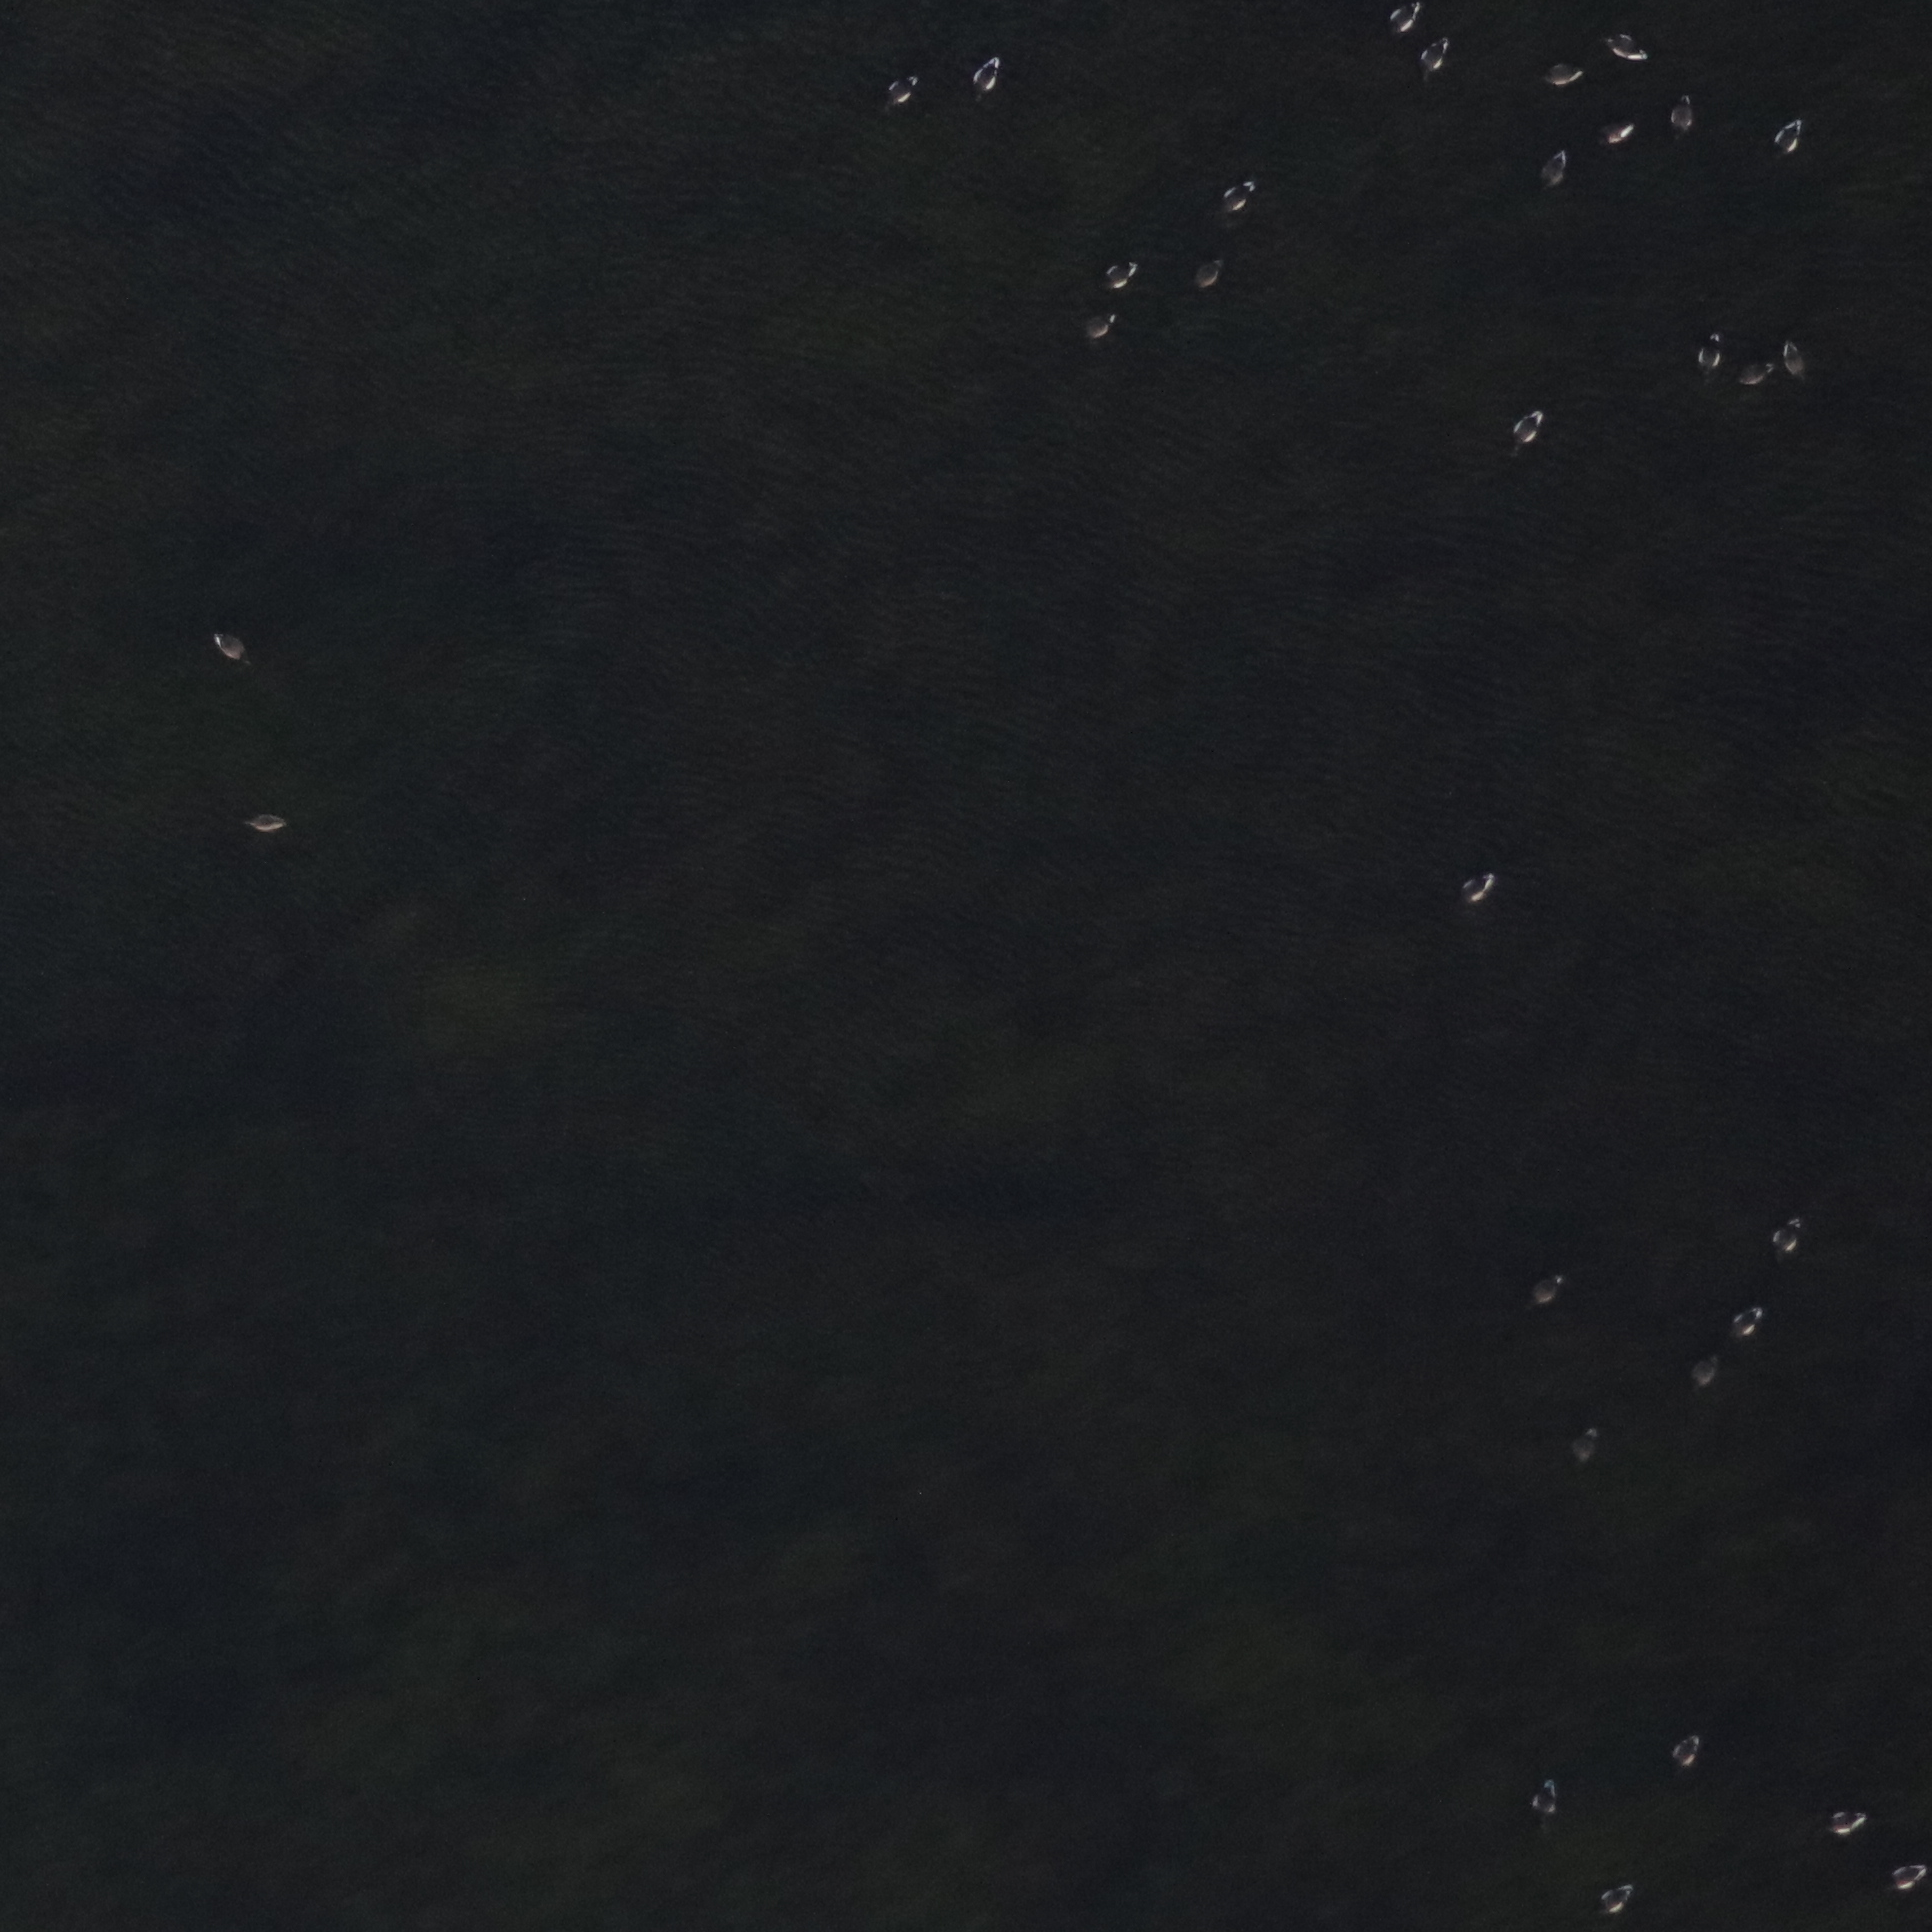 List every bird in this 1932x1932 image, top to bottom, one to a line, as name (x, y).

brant (1403, 19)
brant (1625, 46)
brant (1434, 56)
brant (1561, 74)
brant (986, 76)
brant (899, 92)
brant (1682, 116)
brant (1616, 133)
brant (1788, 138)
brant (1551, 167)
brant (1236, 199)
other bird (1207, 274)
brant (1122, 277)
brant (1098, 327)
brant (1709, 358)
brant (1796, 362)
brant (1759, 374)
brant (1525, 431)
other bird (231, 645)
other bird (266, 825)
brant (1474, 889)
brant (1783, 1238)
brant (1552, 1292)
brant (1747, 1323)
brant (1702, 1373)
brant (1583, 1450)
brant (1686, 1752)
brant (1546, 1801)
brant (1843, 1824)
brant (1908, 1879)
brant (1614, 1899)